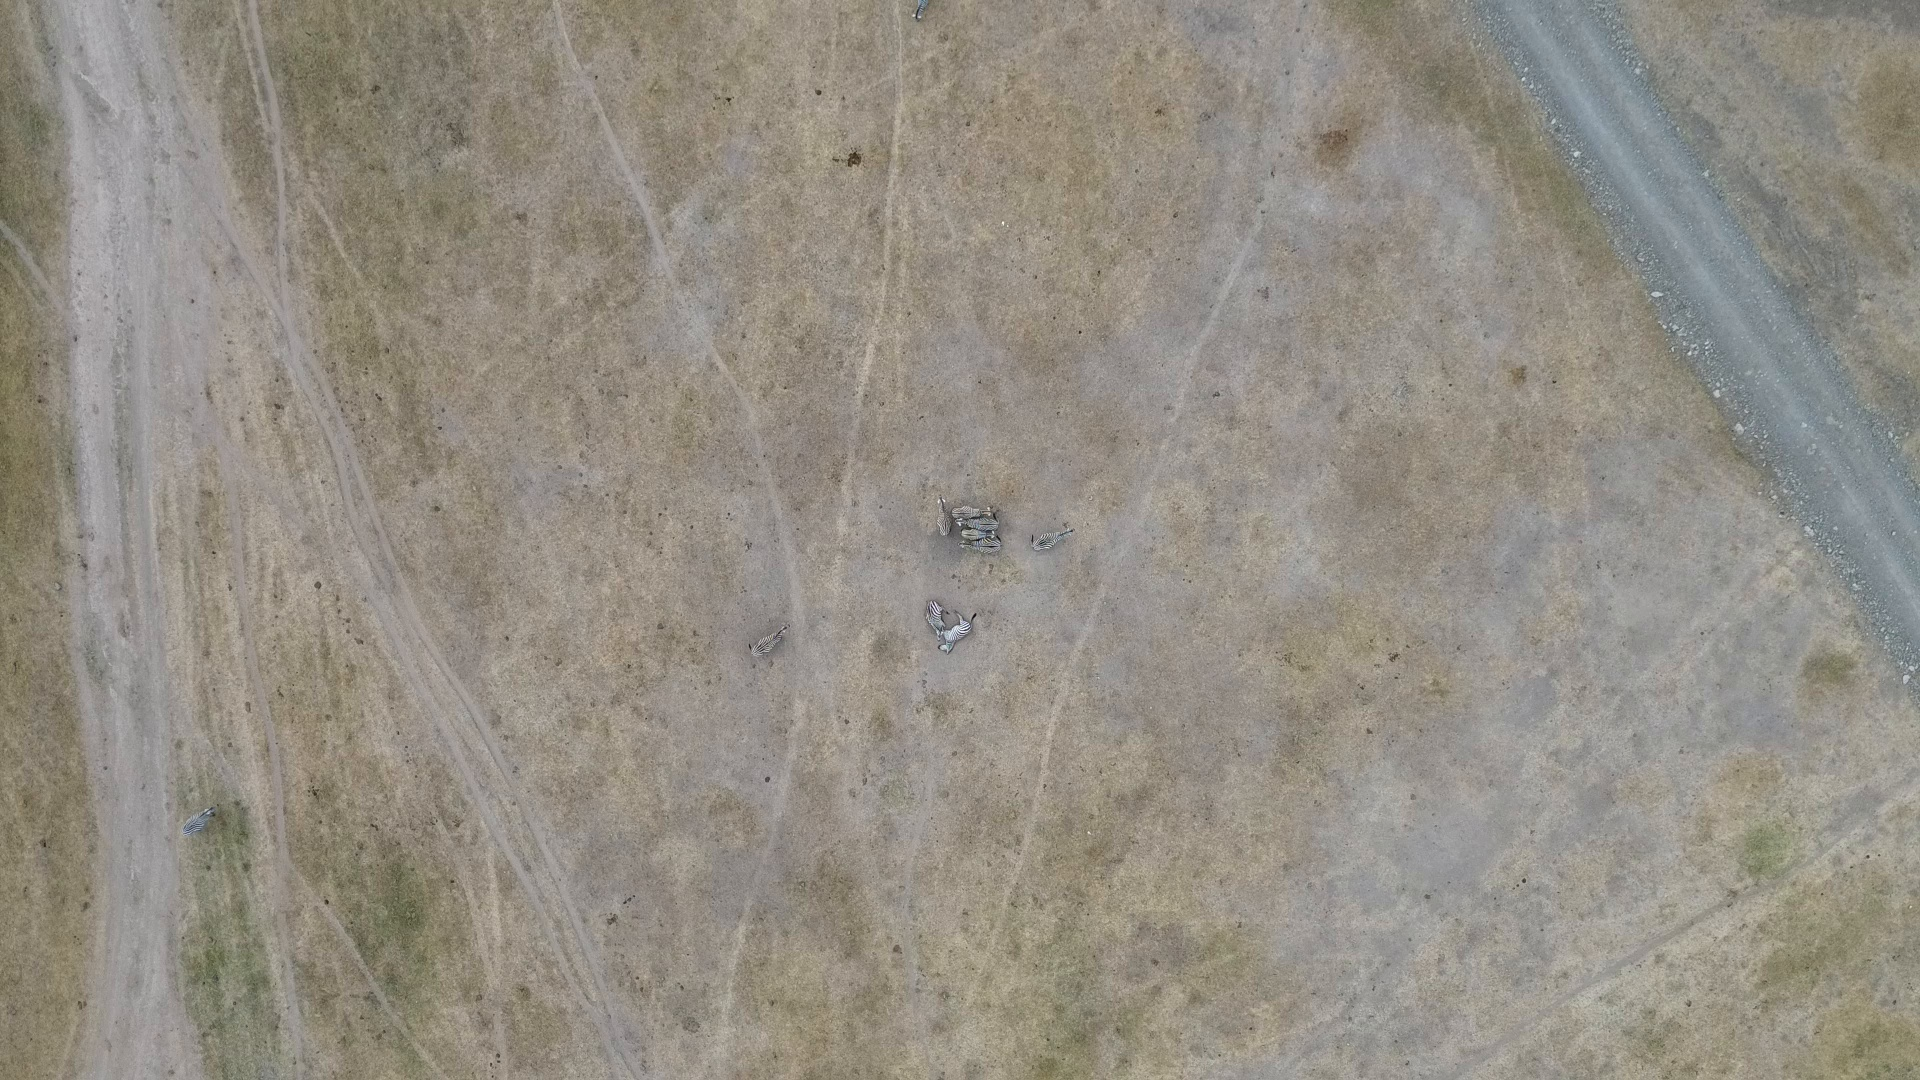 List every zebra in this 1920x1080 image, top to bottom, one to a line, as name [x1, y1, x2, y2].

zebra [914, 0, 927, 21]
zebra [935, 501, 949, 534]
zebra [952, 506, 992, 518]
zebra [955, 518, 1001, 530]
zebra [961, 527, 997, 540]
zebra [1031, 529, 1072, 551]
zebra [958, 538, 1003, 554]
zebra [926, 600, 945, 641]
zebra [937, 619, 972, 655]
zebra [753, 626, 787, 658]
zebra [181, 807, 218, 837]